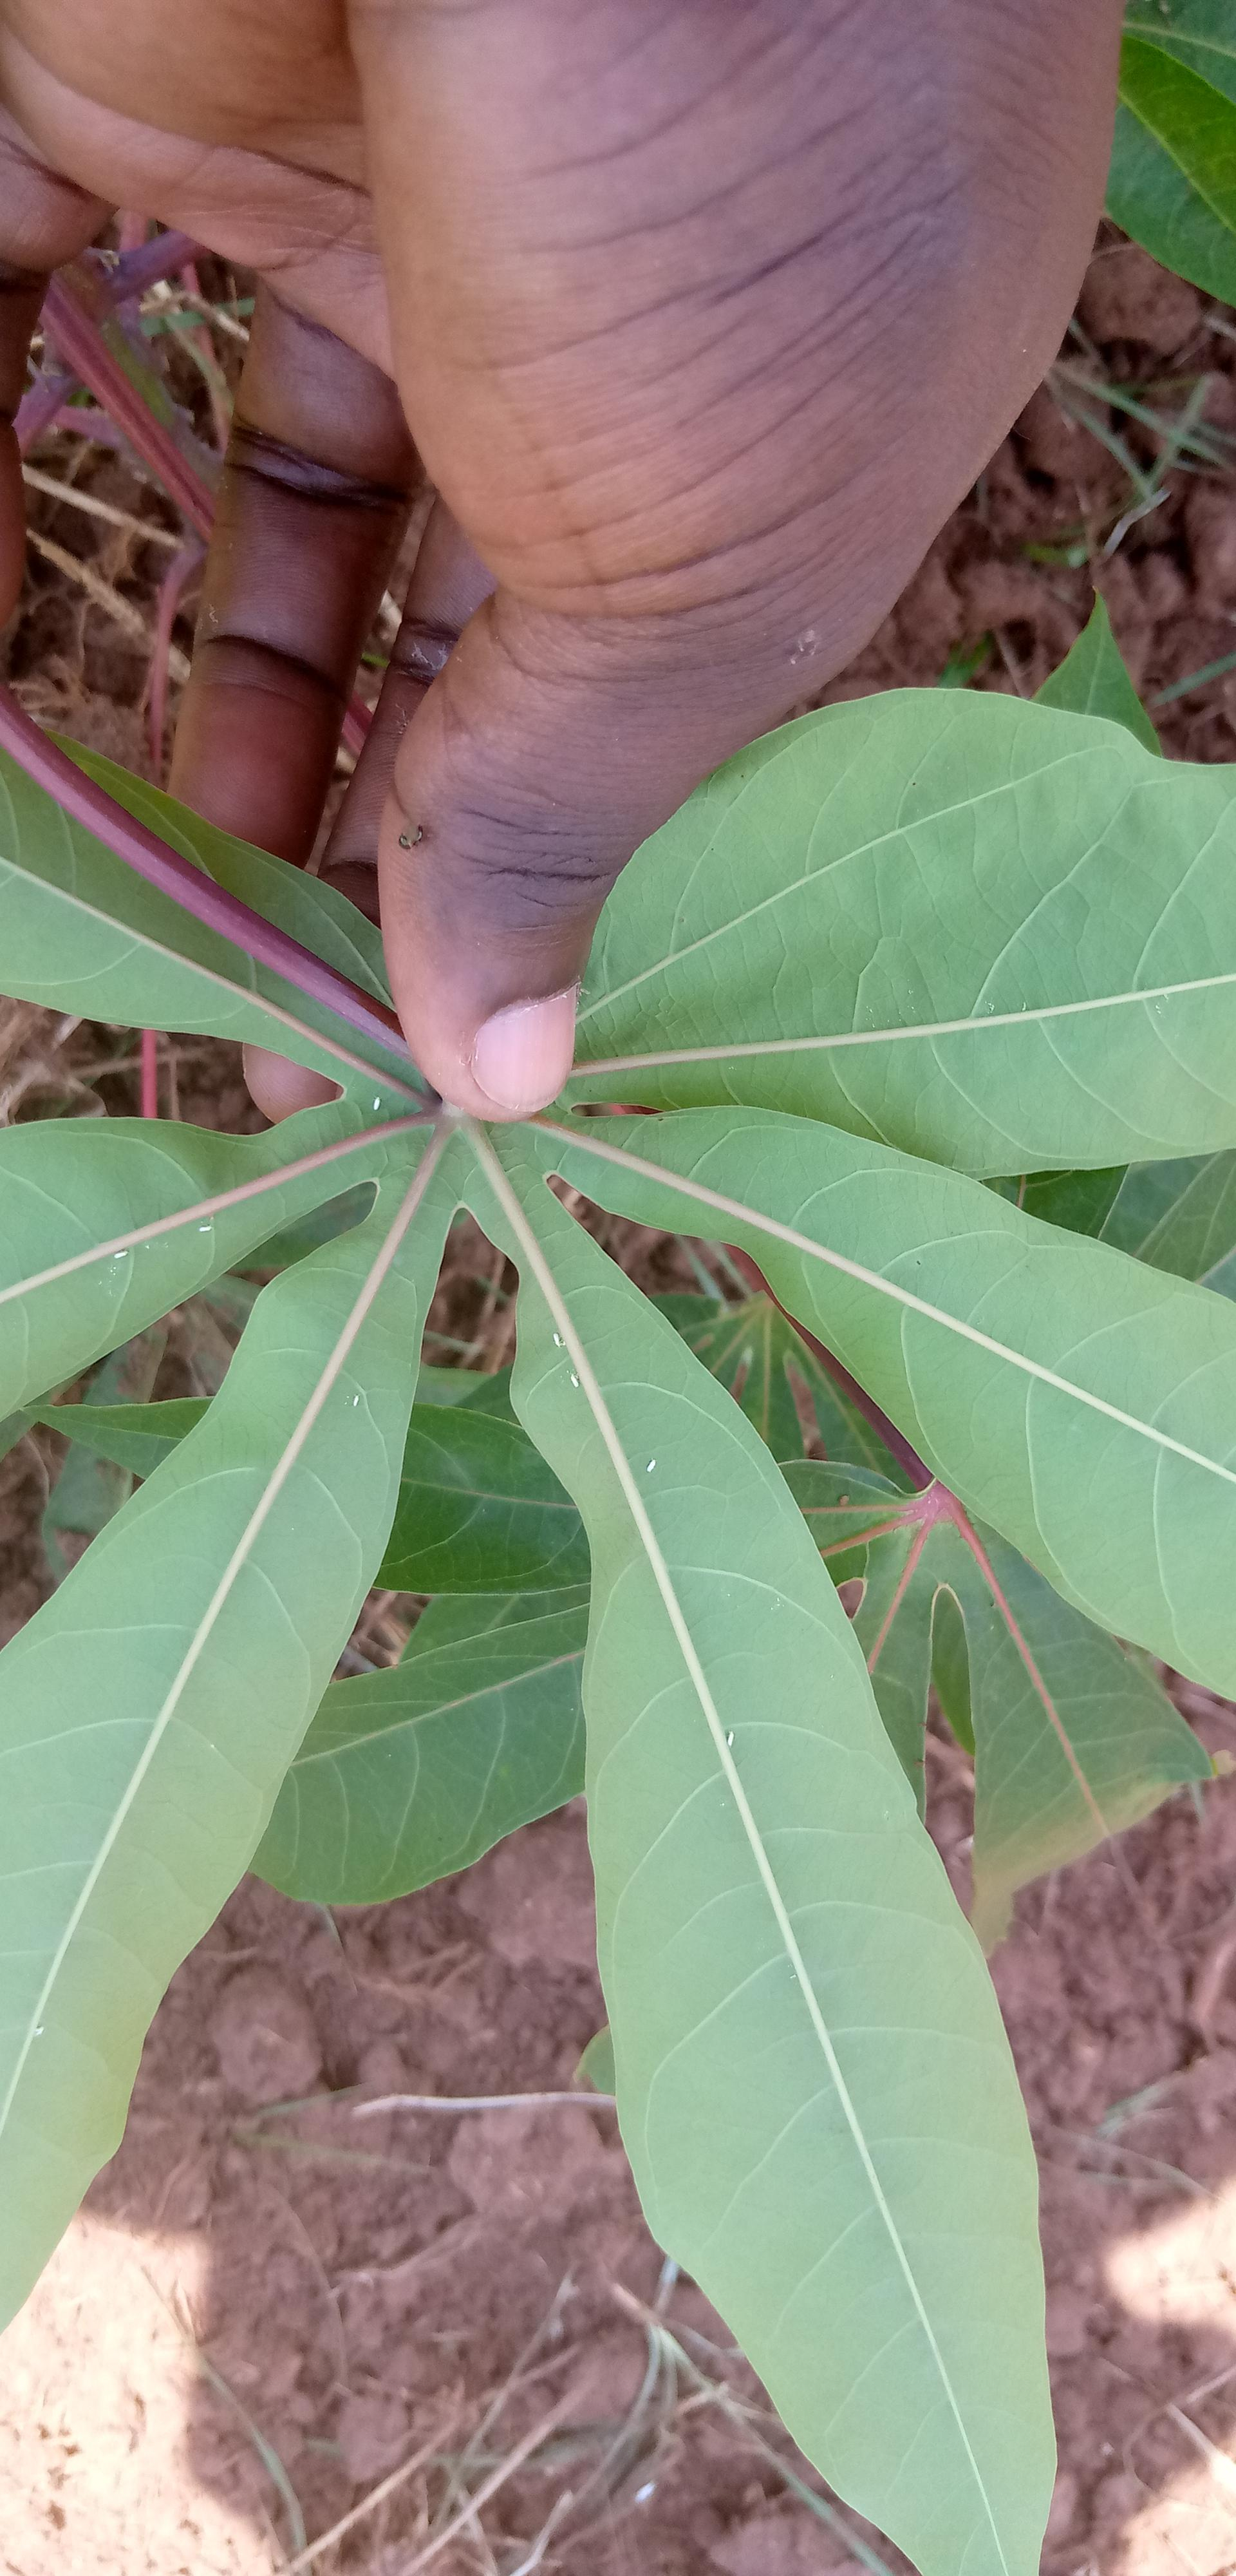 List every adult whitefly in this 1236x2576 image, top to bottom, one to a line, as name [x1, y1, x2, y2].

whitefly [371, 1095, 382, 1111]
whitefly [198, 1223, 214, 1234]
whitefly [112, 1249, 131, 1258]
whitefly [552, 1331, 566, 1349]
whitefly [569, 1372, 581, 1389]
whitefly [350, 1392, 362, 1408]
whitefly [646, 1458, 659, 1473]
whitefly [726, 1728, 735, 1747]